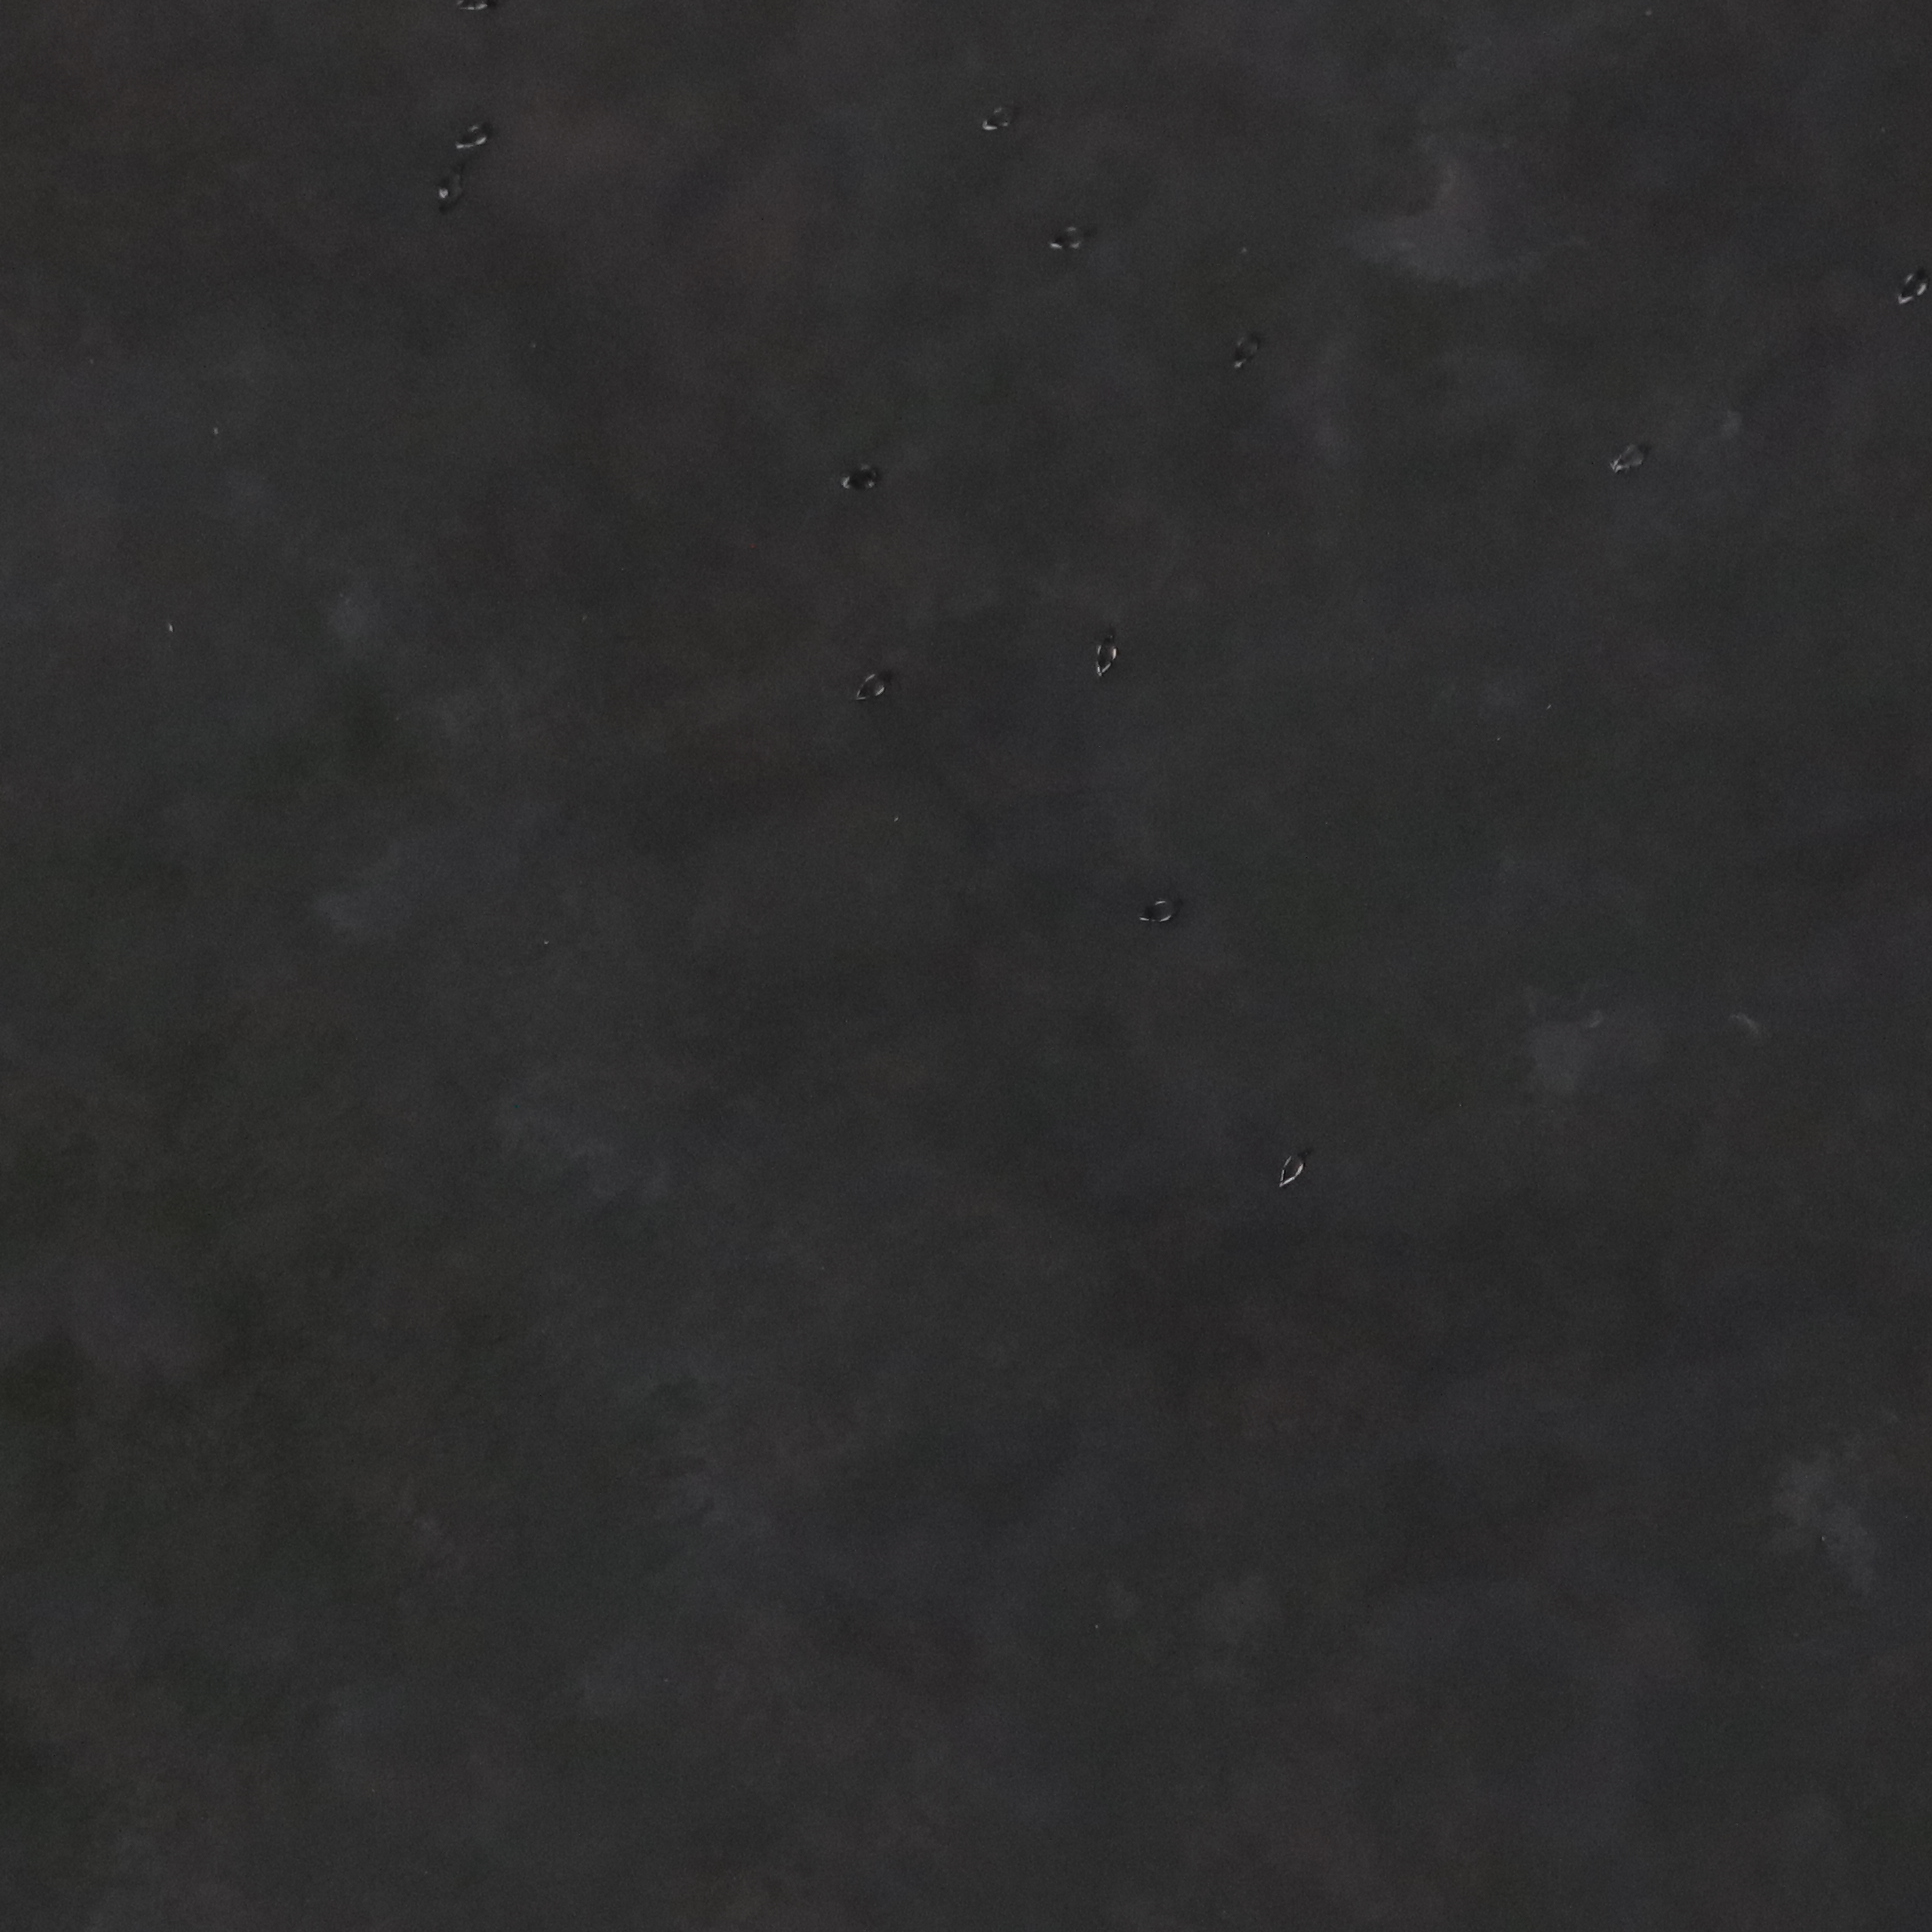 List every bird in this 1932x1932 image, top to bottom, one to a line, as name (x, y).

brant (1002, 116)
brant (474, 136)
brant (449, 182)
brant (1069, 232)
brant (1911, 285)
brant (1250, 349)
brant (1631, 458)
brant (858, 477)
brant (1108, 656)
brant (874, 686)
brant (1163, 912)
brant (1293, 1169)